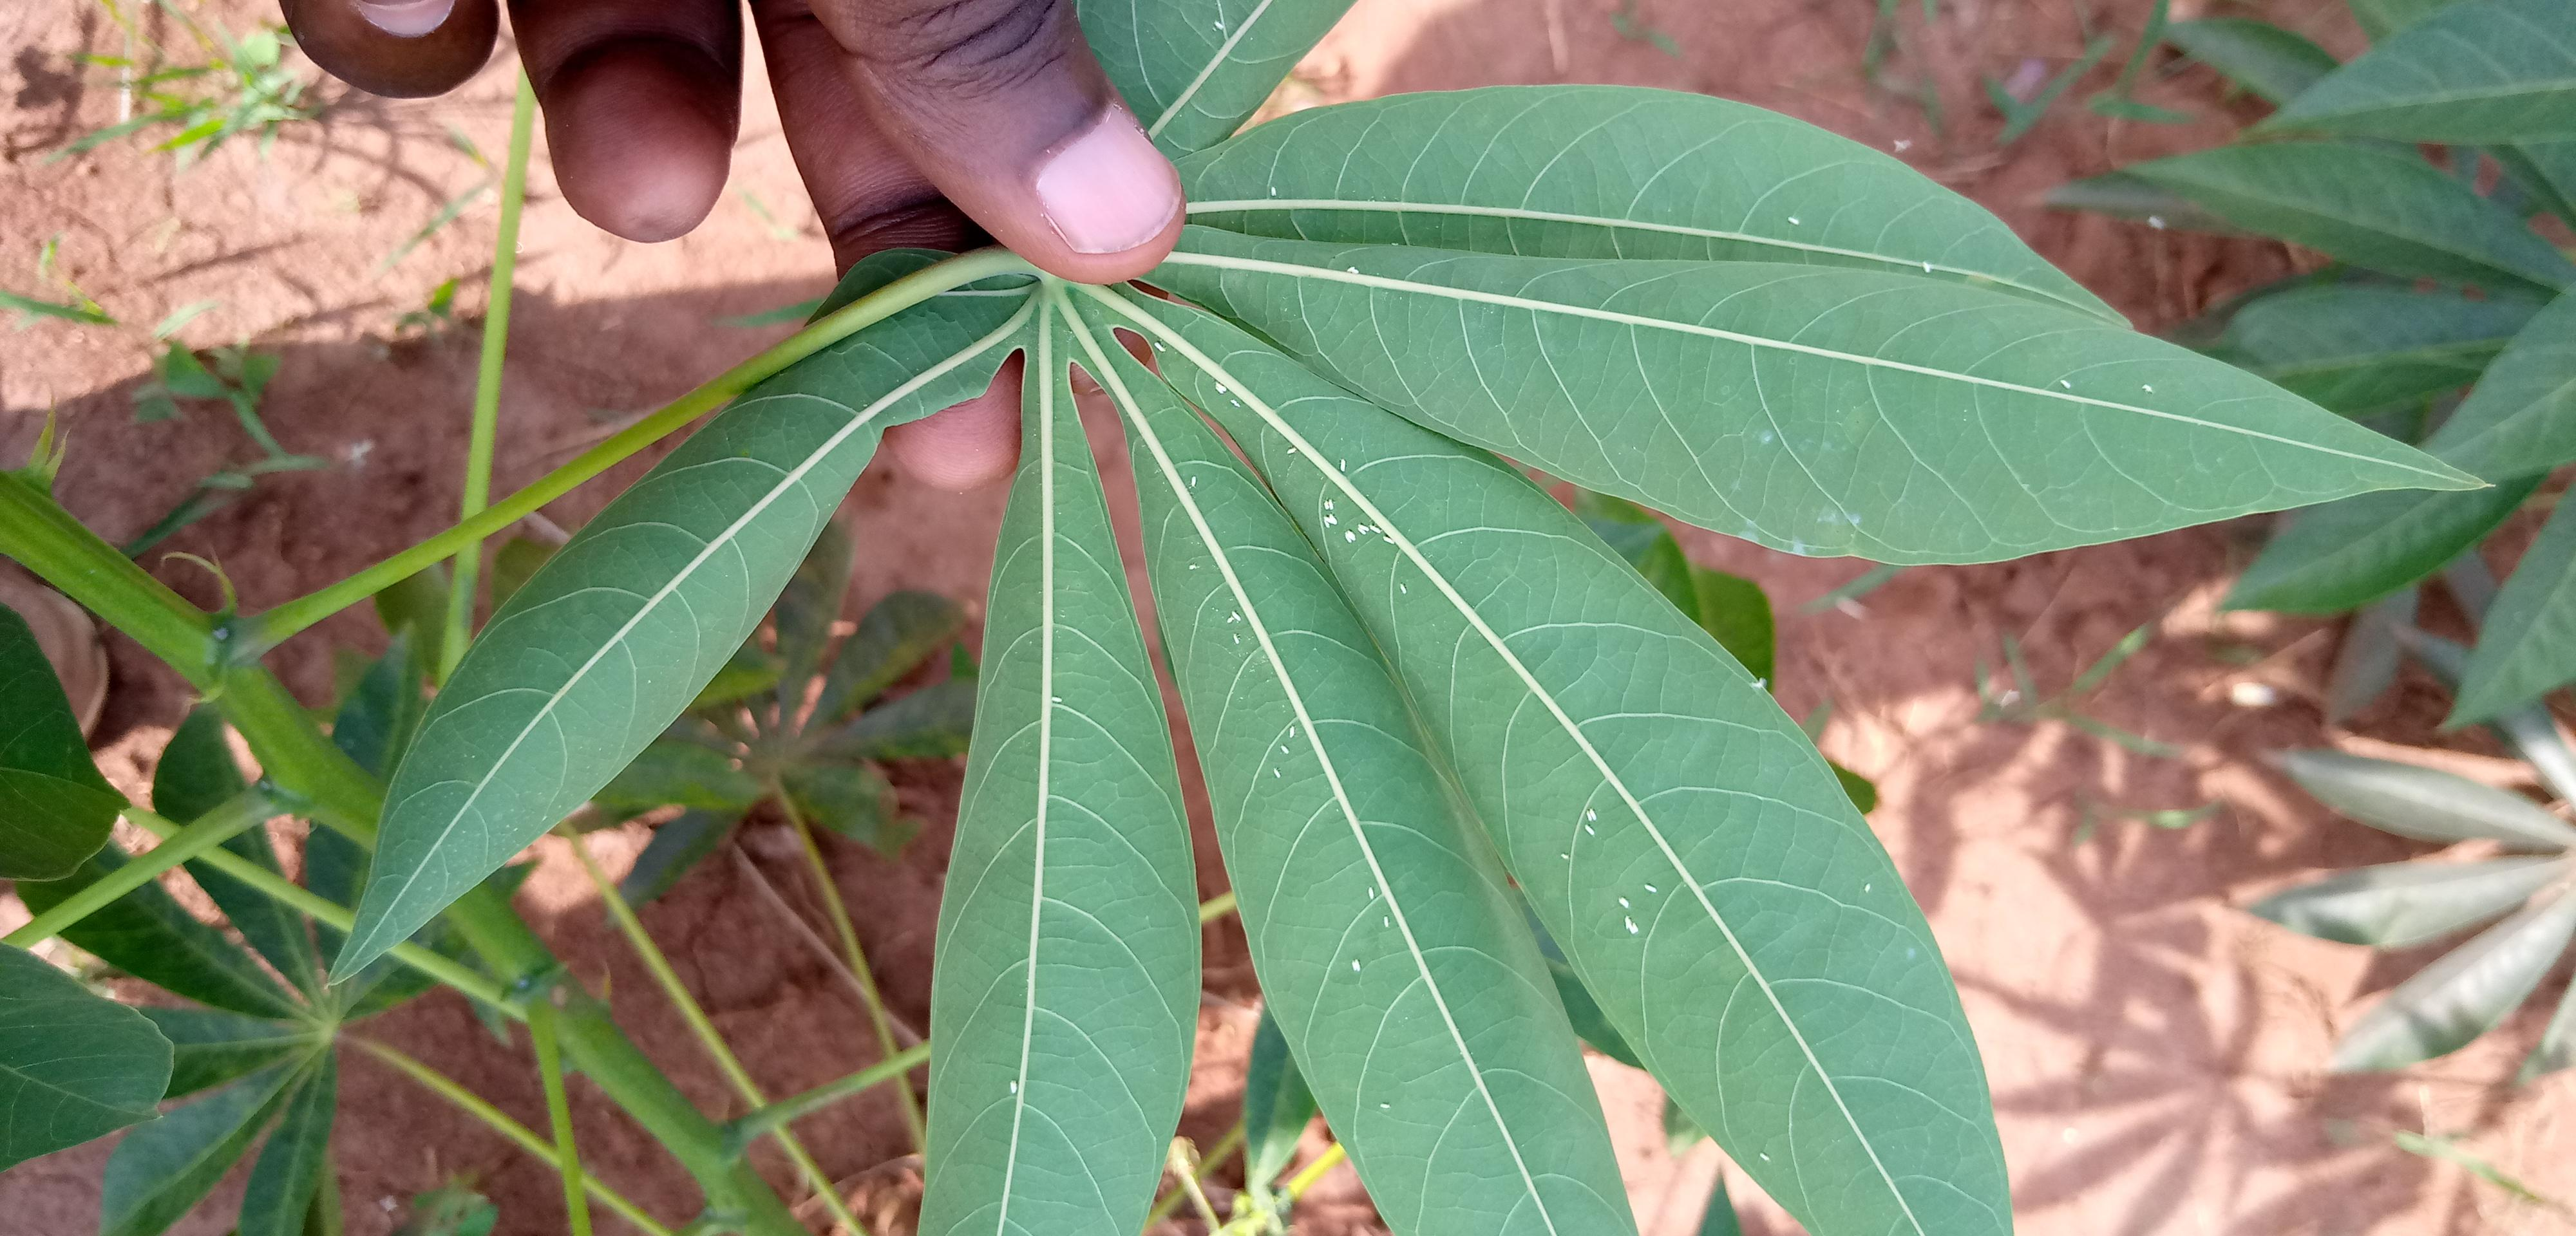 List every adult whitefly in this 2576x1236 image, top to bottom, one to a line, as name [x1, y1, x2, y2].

whitefly [1212, 17, 1227, 35]
whitefly [1268, 185, 1280, 199]
whitefly [1785, 214, 1804, 229]
whitefly [1919, 259, 1934, 276]
whitefly [1345, 265, 1356, 272]
whitefly [1352, 268, 1361, 276]
whitefly [1152, 339, 1169, 356]
whitefly [2057, 376, 2075, 391]
whitefly [1211, 378, 1233, 401]
whitefly [2139, 382, 2160, 397]
whitefly [1211, 383, 1226, 397]
whitefly [1228, 398, 1245, 413]
whitefly [1283, 444, 1302, 457]
whitefly [1338, 455, 1353, 477]
whitefly [1188, 472, 1202, 491]
whitefly [1321, 497, 1331, 511]
whitefly [1328, 497, 1338, 510]
whitefly [1320, 512, 1341, 527]
whitefly [1354, 519, 1374, 538]
whitefly [1354, 520, 1370, 538]
whitefly [1367, 521, 1382, 537]
whitefly [1340, 526, 1365, 548]
whitefly [1340, 530, 1357, 545]
whitefly [1379, 532, 1396, 545]
whitefly [1188, 562, 1200, 572]
whitefly [1396, 581, 1414, 596]
whitefly [1231, 610, 1242, 623]
whitefly [1224, 616, 1236, 624]
whitefly [1231, 632, 1247, 647]
whitefly [1049, 694, 1067, 706]
whitefly [1287, 723, 1298, 740]
whitefly [1279, 744, 1293, 758]
whitefly [1271, 764, 1283, 780]
whitefly [1583, 805, 1602, 825]
whitefly [1582, 807, 1598, 821]
whitefly [1582, 823, 1596, 839]
whitefly [1642, 880, 1662, 896]
whitefly [1861, 880, 1875, 897]
whitefly [1367, 883, 1379, 903]
whitefly [1616, 892, 1633, 912]
whitefly [1382, 912, 1393, 931]
whitefly [1624, 913, 1632, 933]
whitefly [1627, 922, 1642, 936]
whitefly [1346, 954, 1366, 974]
whitefly [1350, 958, 1363, 977]
whitefly [1007, 1078, 1021, 1098]
whitefly [1377, 1101, 1396, 1114]
whitefly [1756, 1151, 1775, 1166]